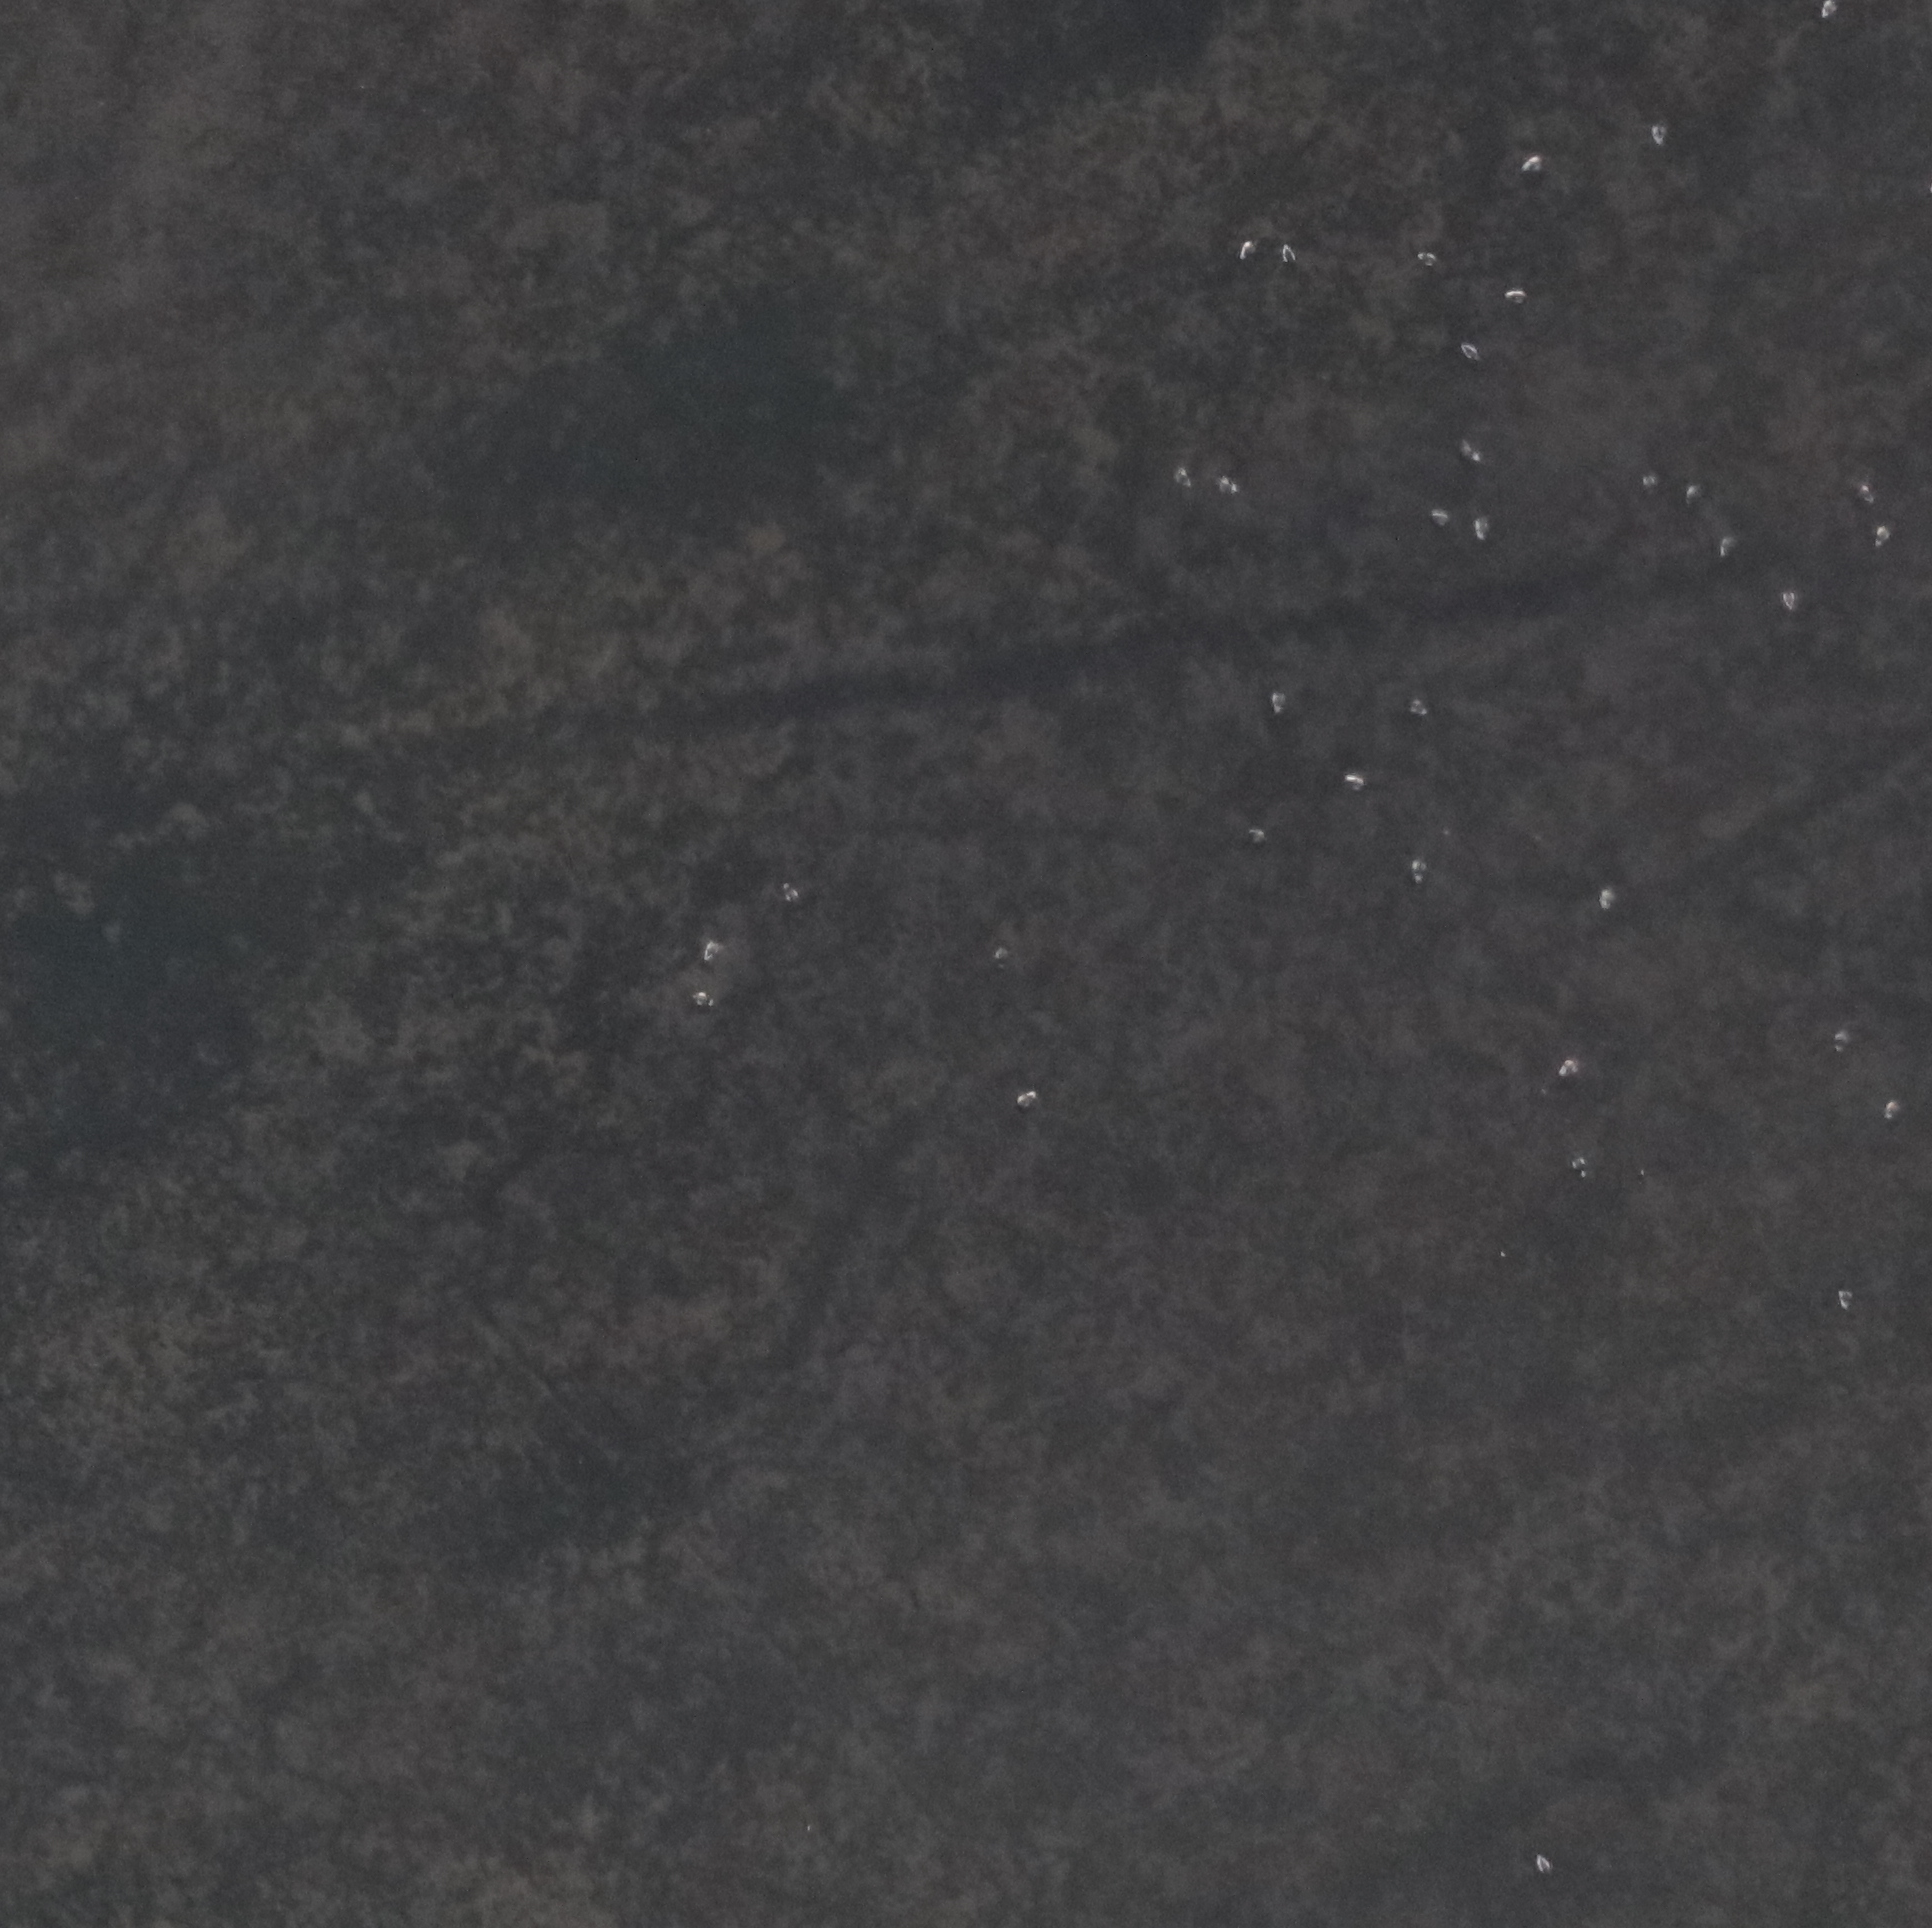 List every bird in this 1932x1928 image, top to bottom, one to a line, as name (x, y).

brant (1832, 7)
brant (1657, 139)
brant (1531, 165)
brant (1244, 247)
brant (1285, 249)
brant (1426, 257)
brant (1520, 289)
brant (1469, 351)
brant (1468, 443)
brant (1184, 476)
brant (1228, 485)
brant (1656, 486)
brant (1692, 492)
brant (1865, 492)
brant (1483, 525)
brant (1439, 530)
brant (1883, 541)
brant (1727, 547)
brant (1790, 604)
brant (1283, 708)
brant (1420, 714)
brant (1359, 775)
brant (1257, 833)
brant (1423, 869)
brant (790, 896)
brant (1608, 908)
brant (711, 951)
brant (1001, 955)
brant (702, 999)
brant (1839, 1040)
brant (1573, 1068)
brant (1025, 1096)
brant (1891, 1111)
brant (1578, 1162)
brant (1845, 1297)
brant (1543, 1865)